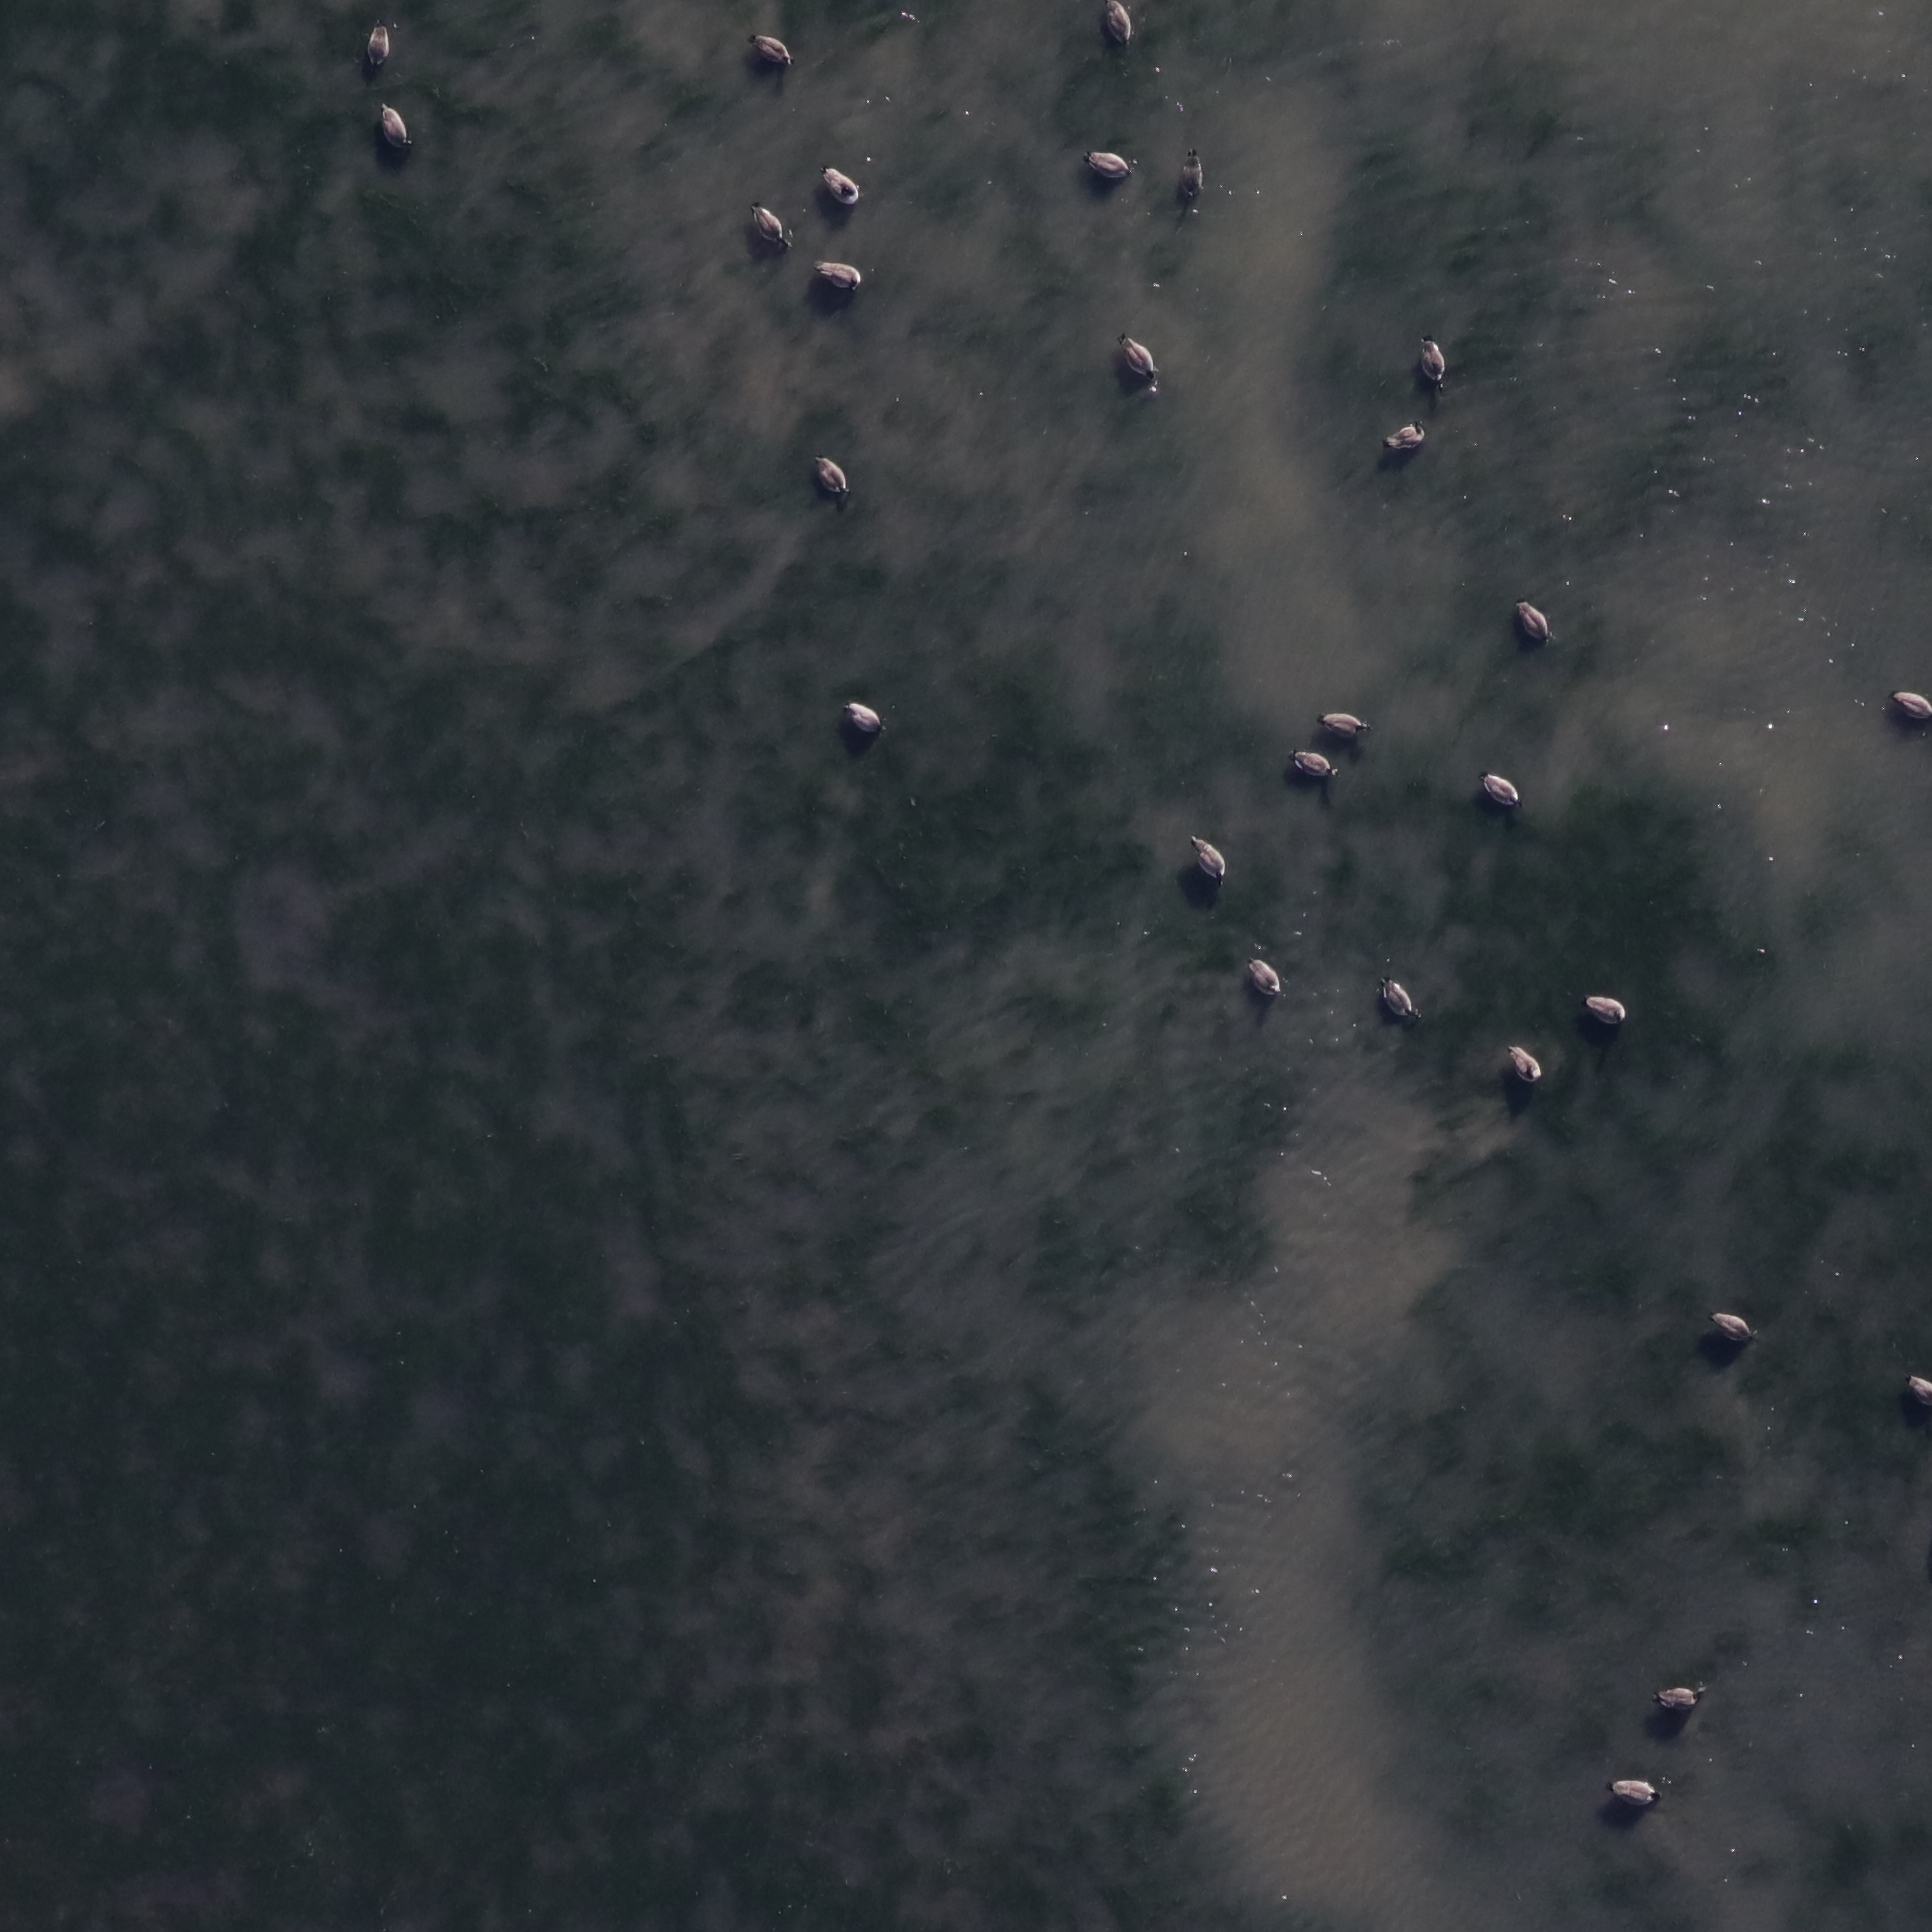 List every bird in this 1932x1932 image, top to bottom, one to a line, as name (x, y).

Canada goose (1119, 19)
Canada goose (377, 43)
Canada goose (770, 50)
Canada goose (391, 126)
Canada goose (1108, 165)
Canada goose (1193, 176)
Canada goose (840, 188)
Canada goose (769, 225)
Canada goose (840, 274)
Canada goose (1137, 359)
Canada goose (1432, 360)
Canada goose (1406, 436)
Canada goose (830, 478)
Canada goose (1534, 623)
Canada goose (1916, 704)
Canada goose (863, 718)
Canada goose (1343, 726)
Canada goose (1314, 764)
Canada goose (1501, 790)
Canada goose (1210, 860)
Canada goose (1262, 977)
Canada goose (1395, 998)
Canada goose (1606, 1010)
Canada goose (1522, 1062)
Canada goose (1731, 1327)
Canada goose (1924, 1393)
Canada goose (1680, 1697)
Canada goose (1638, 1794)